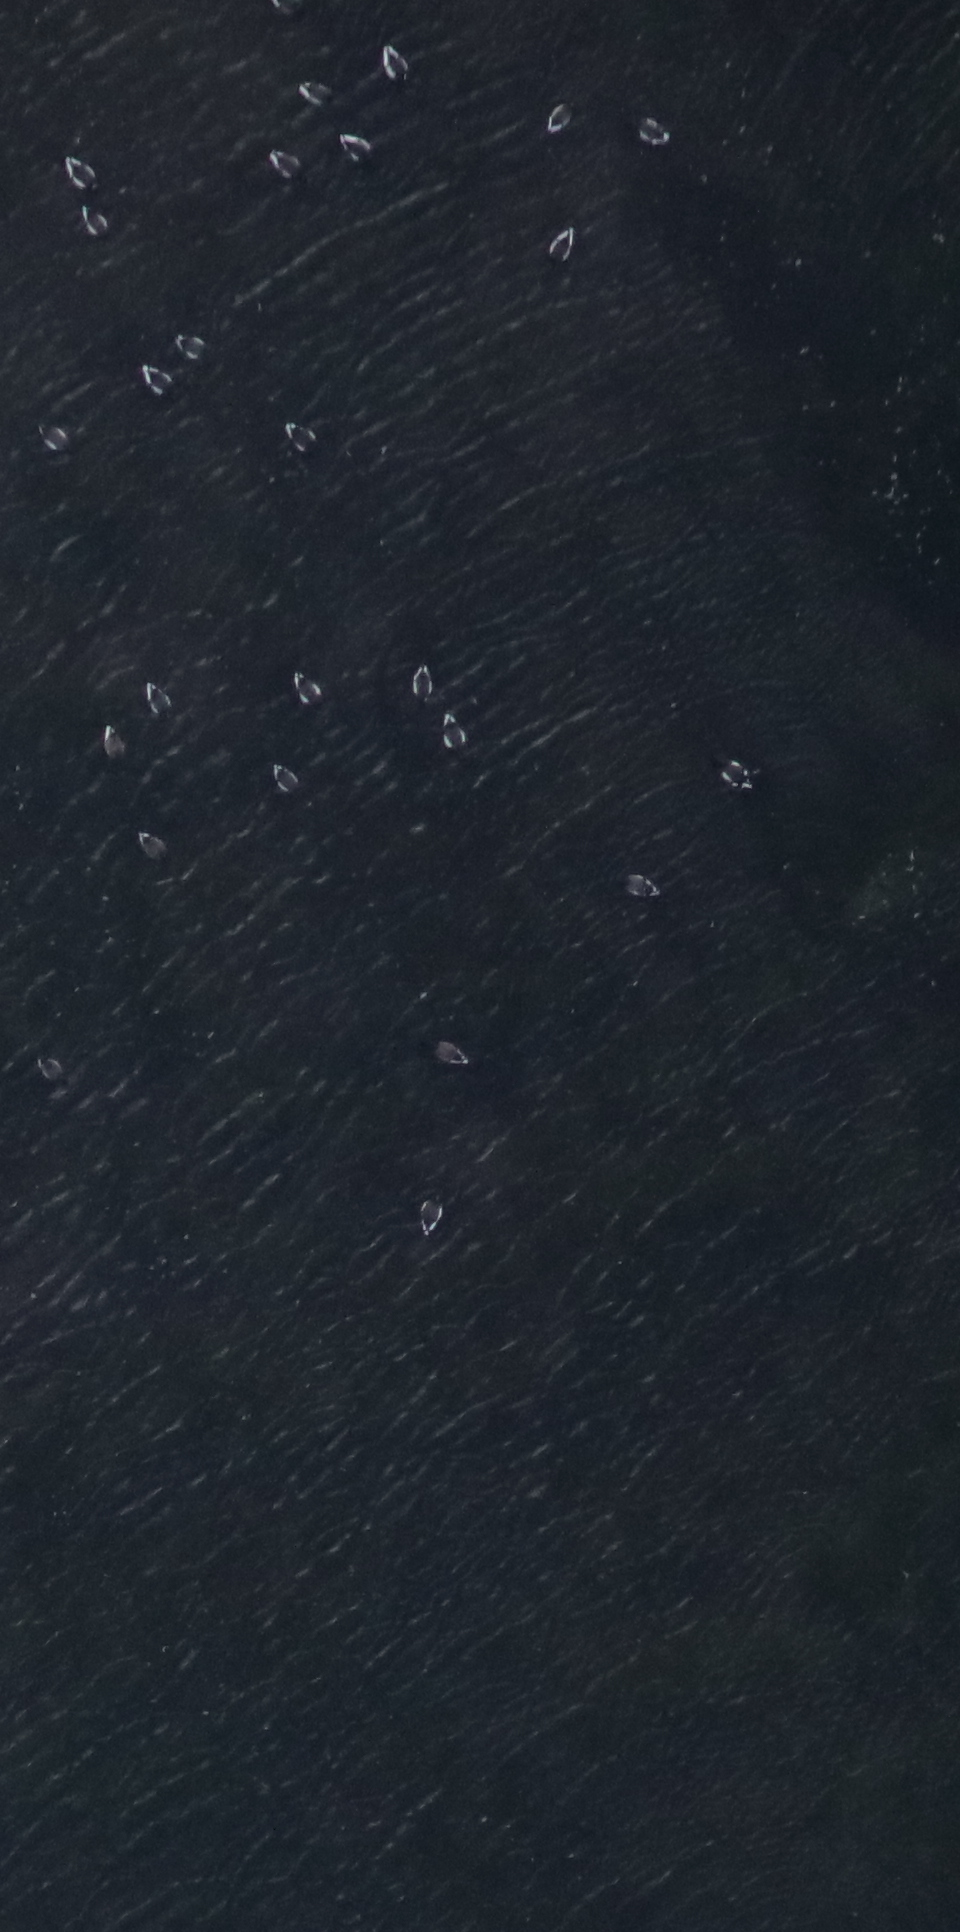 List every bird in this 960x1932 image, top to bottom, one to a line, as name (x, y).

brant (284, 5)
brant (397, 64)
brant (316, 95)
brant (559, 118)
brant (649, 129)
brant (356, 149)
brant (287, 166)
brant (80, 173)
brant (95, 224)
brant (560, 247)
brant (193, 347)
brant (158, 382)
brant (56, 440)
brant (299, 440)
brant (422, 686)
brant (307, 690)
brant (158, 702)
brant (453, 736)
brant (114, 750)
brant (737, 774)
brant (285, 779)
brant (152, 848)
brant (637, 887)
brant (448, 1052)
brant (51, 1070)
brant (430, 1211)